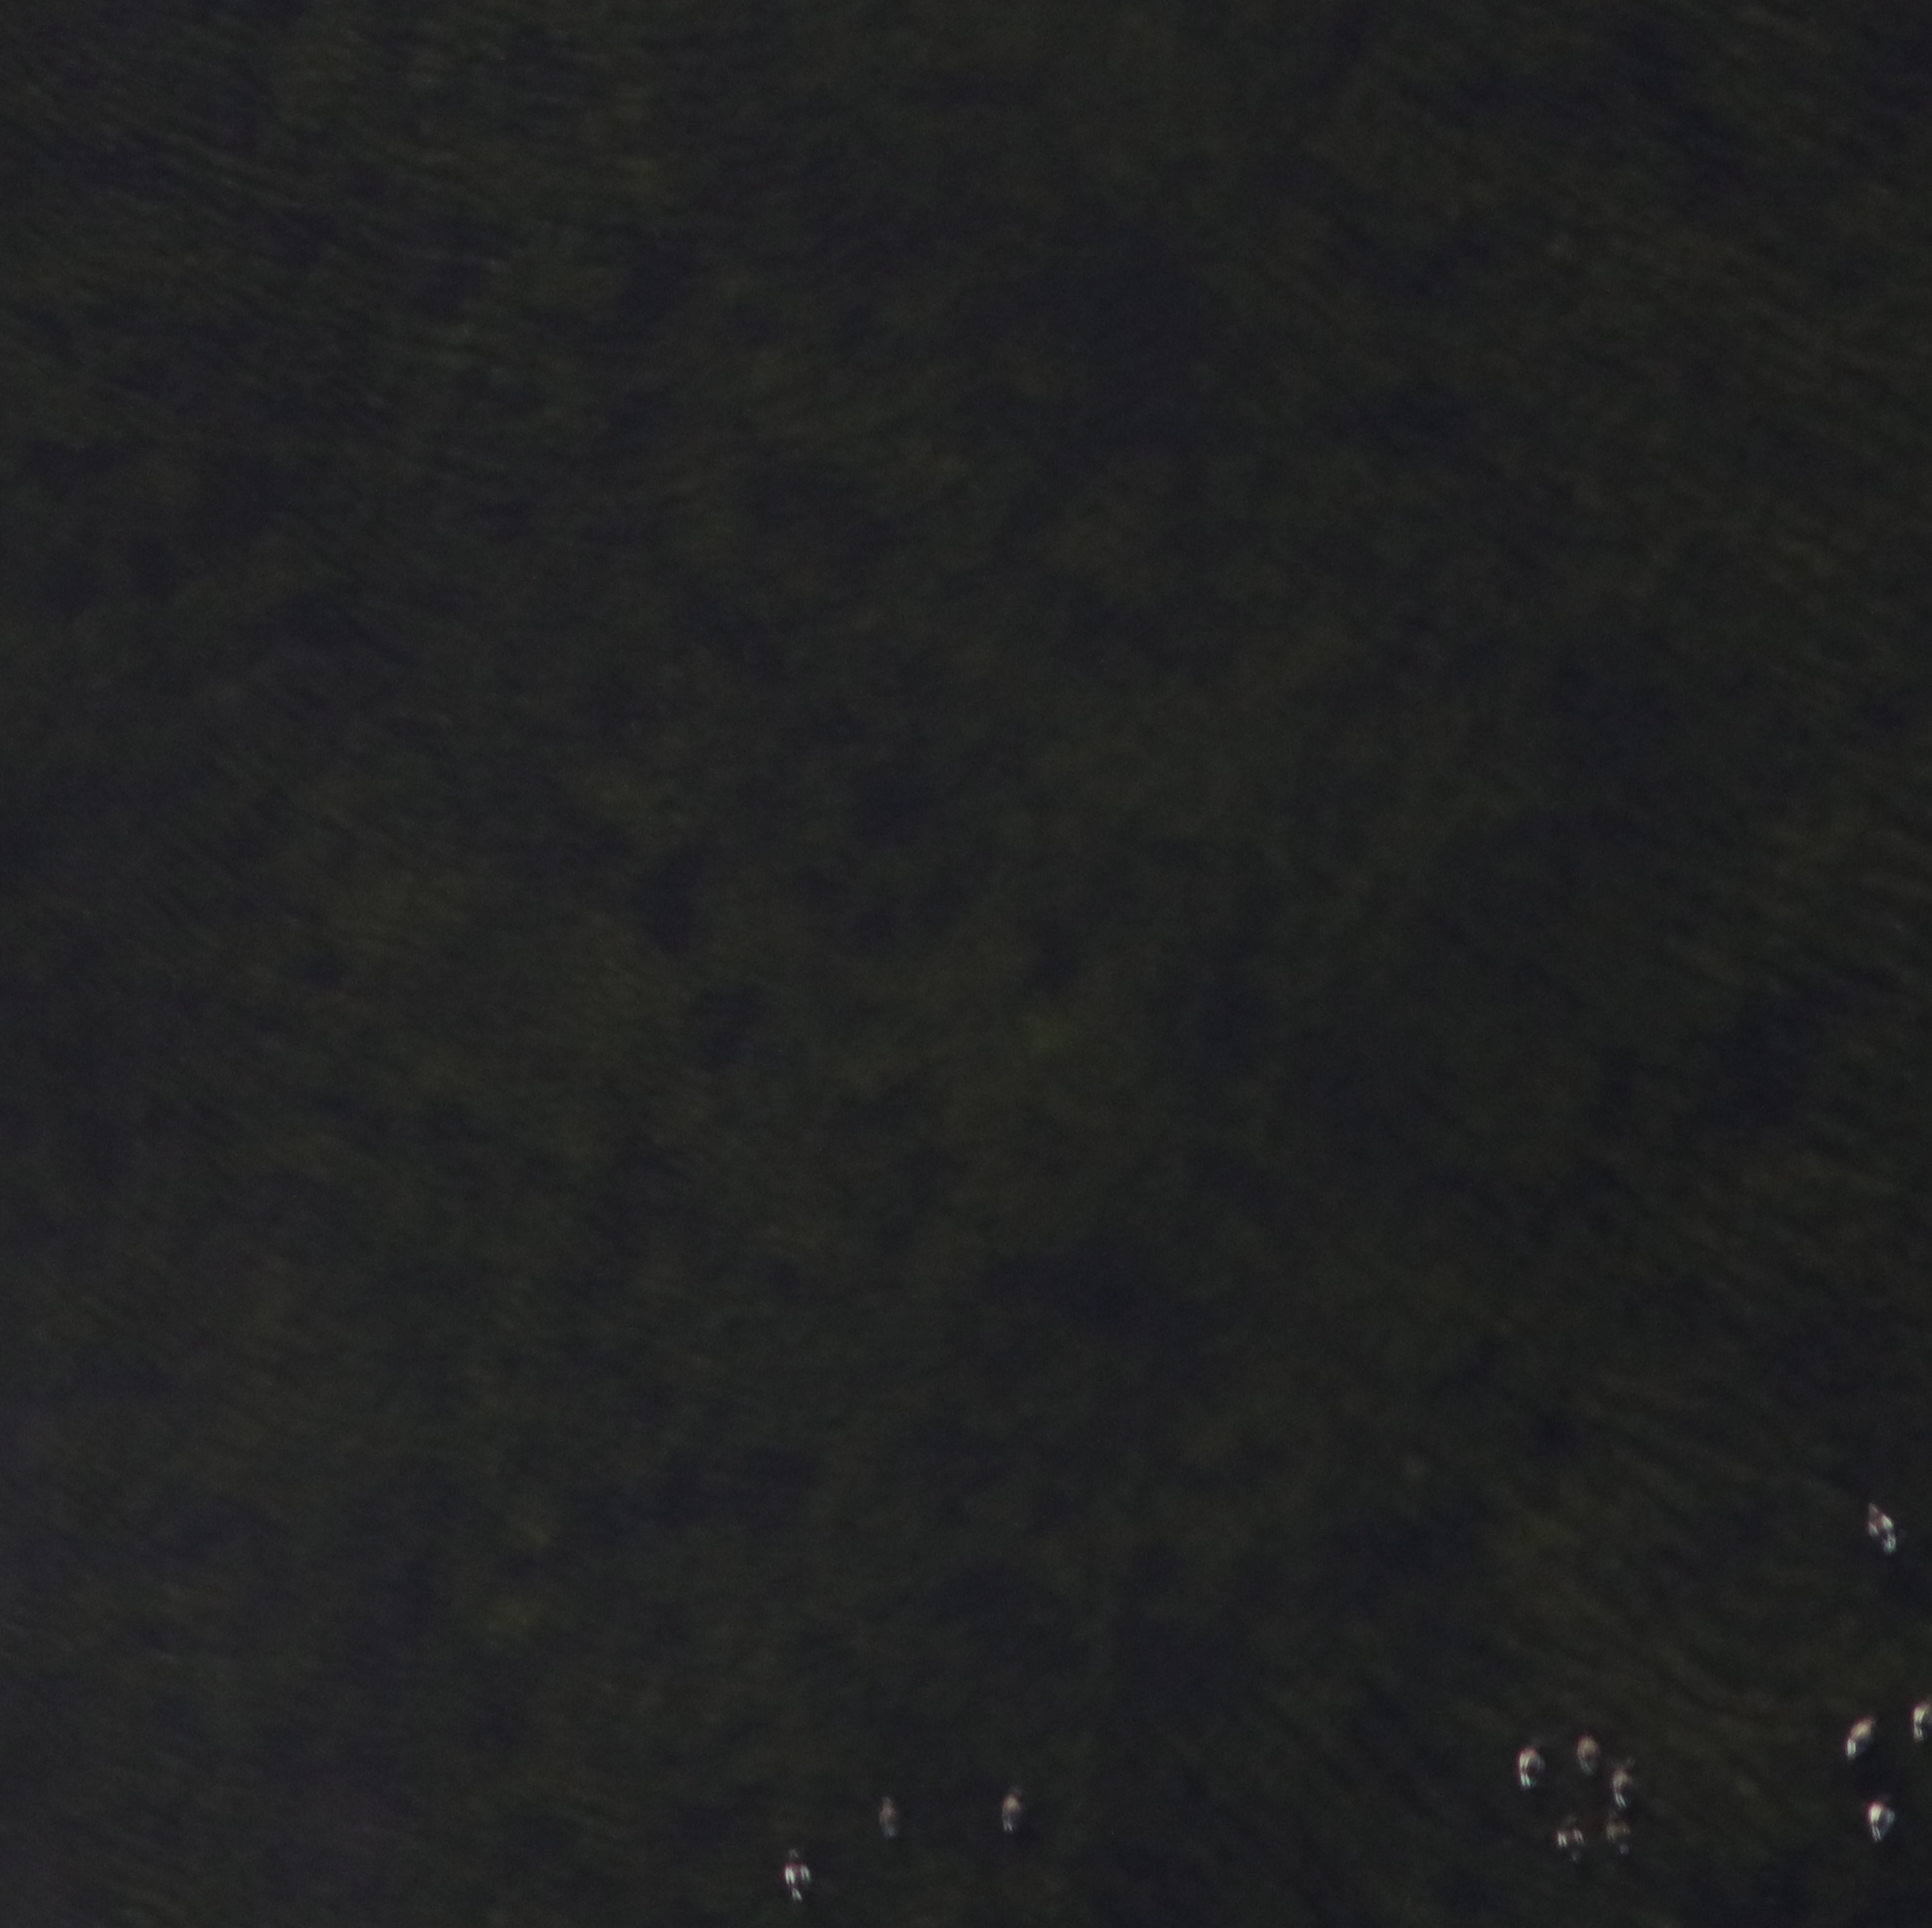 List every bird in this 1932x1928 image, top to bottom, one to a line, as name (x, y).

brant (1874, 1528)
brant (1917, 1717)
brant (1858, 1736)
brant (1589, 1751)
brant (1528, 1764)
brant (1624, 1787)
brant (1011, 1811)
brant (1880, 1815)
brant (893, 1821)
brant (1621, 1834)
brant (1571, 1841)
brant (794, 1878)